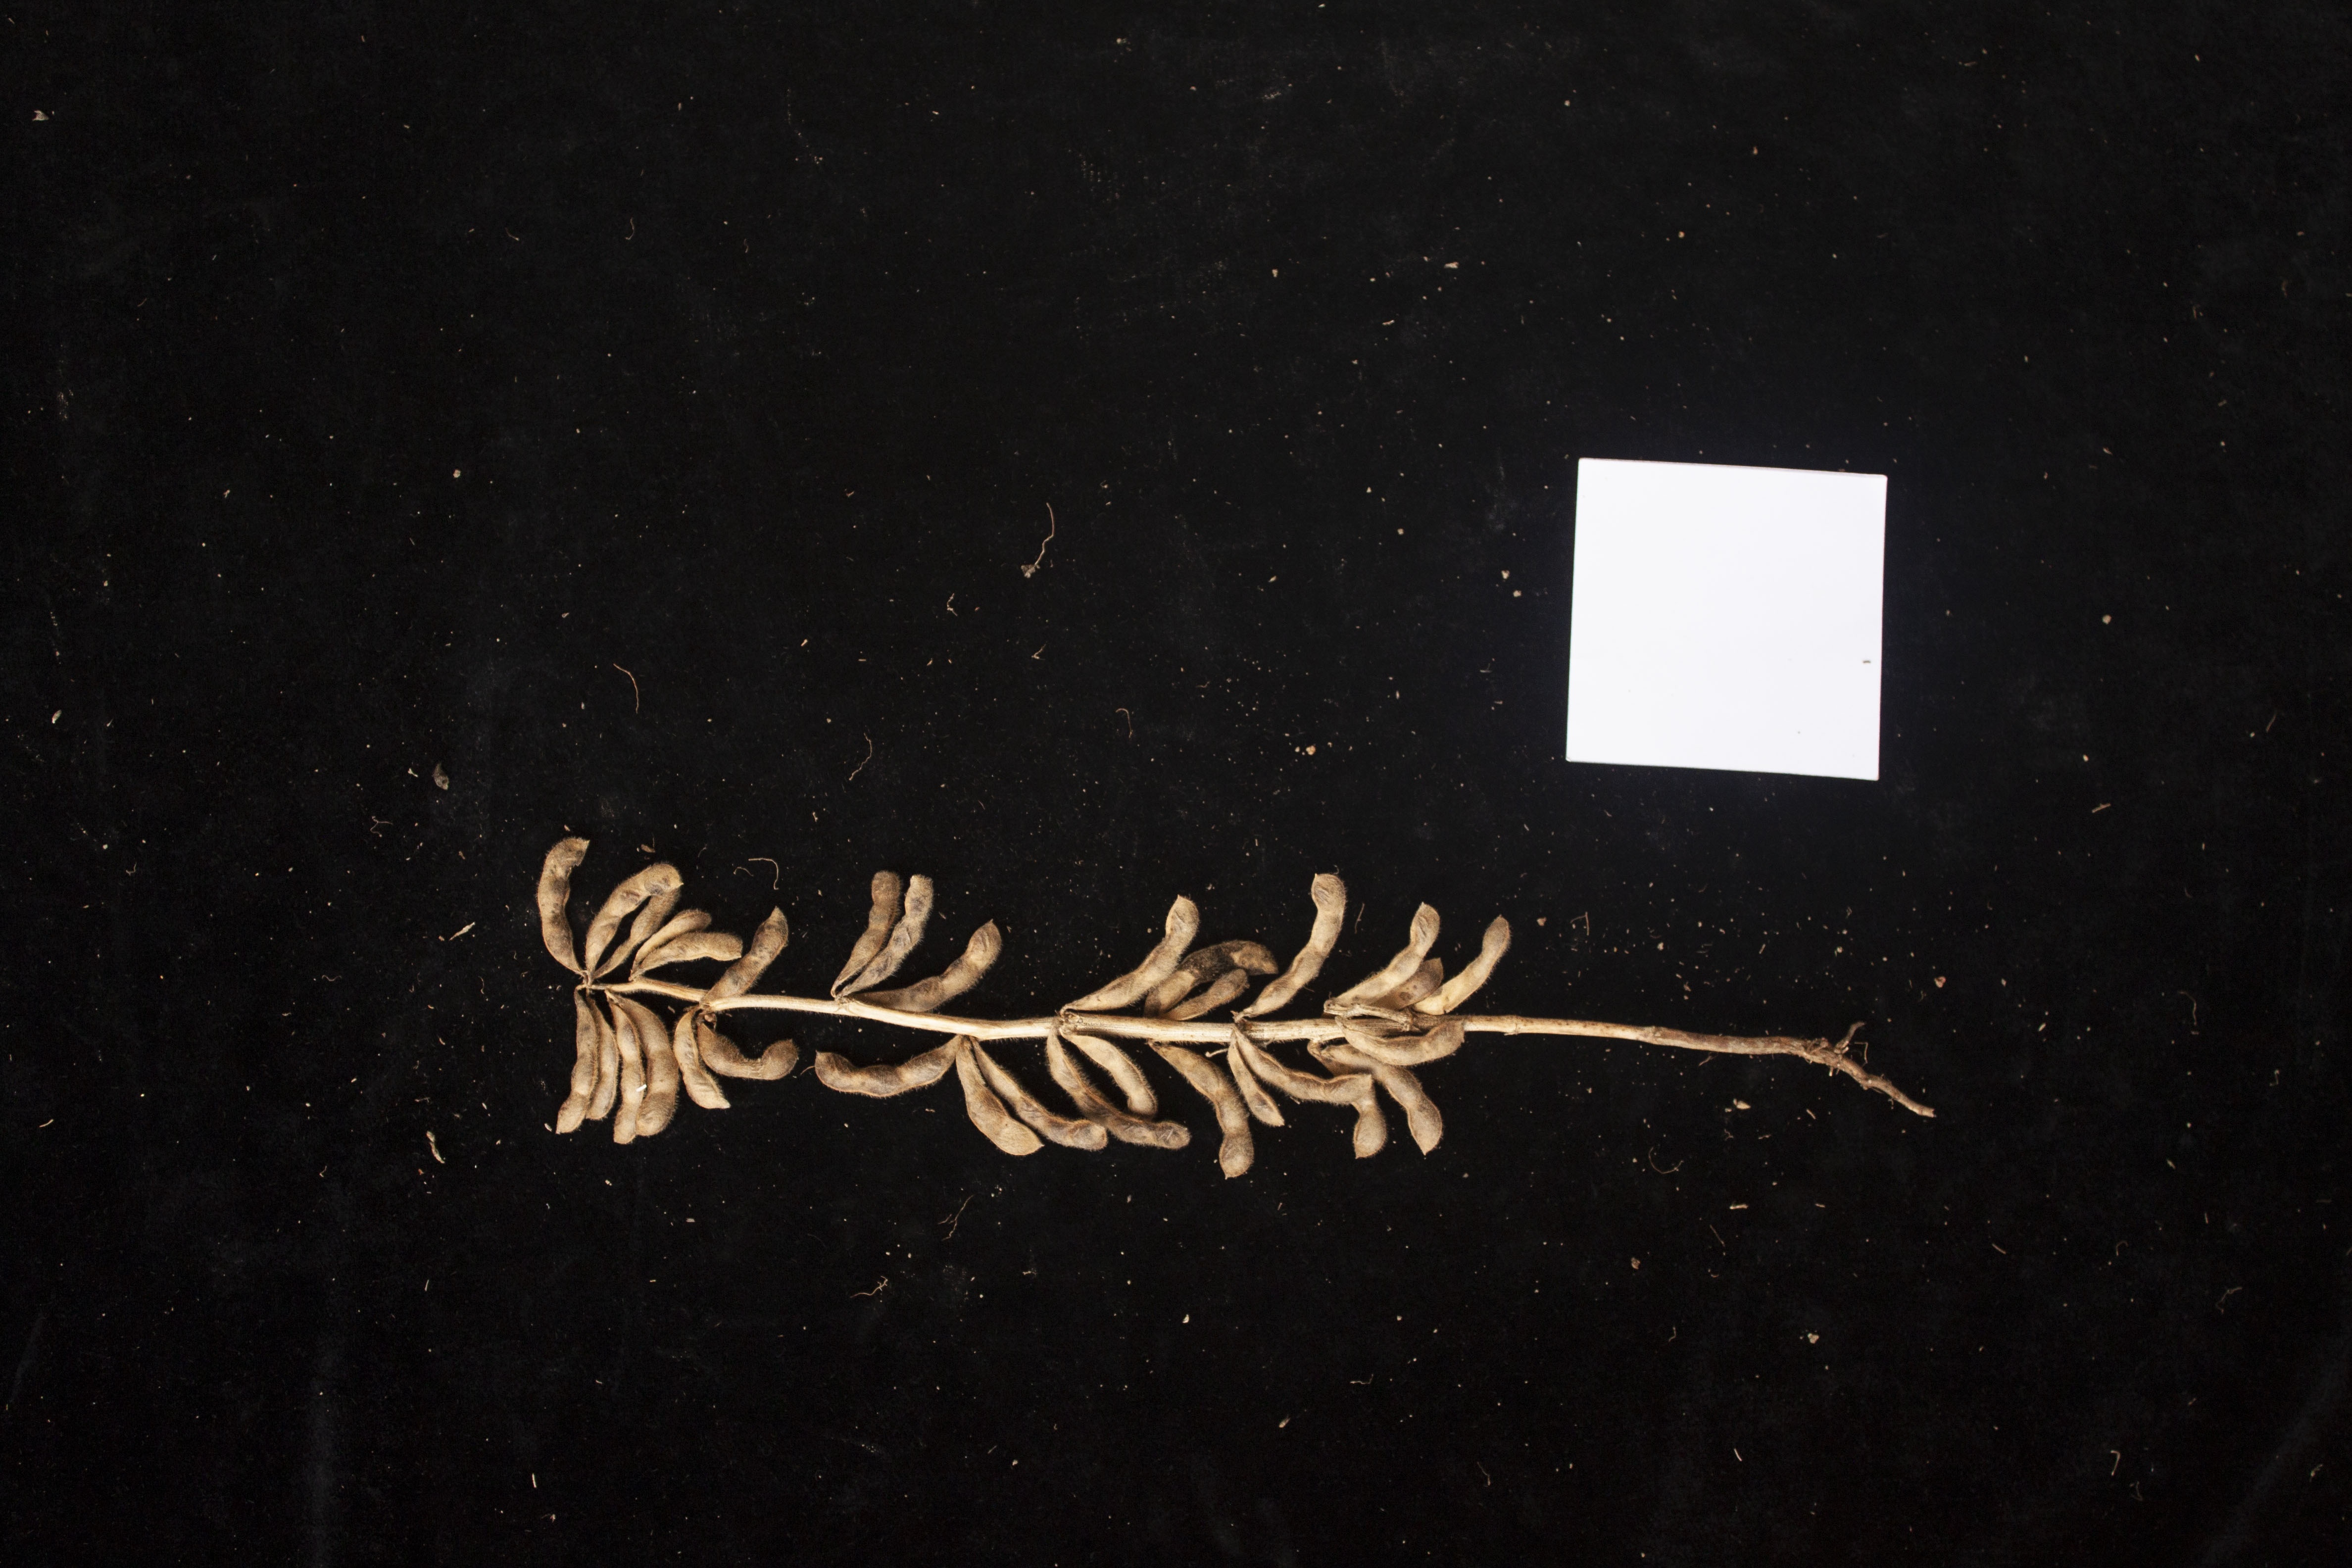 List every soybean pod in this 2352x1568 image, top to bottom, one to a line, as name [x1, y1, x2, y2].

soybean pod [537, 838, 589, 976]
soybean pod [585, 863, 682, 983]
soybean pod [831, 871, 899, 995]
soybean pod [1236, 874, 1345, 1018]
soybean pod [837, 875, 932, 999]
soybean pod [1060, 894, 1199, 1012]
soybean pod [1327, 902, 1444, 1011]
soybean pod [700, 906, 788, 1001]
soybean pod [631, 909, 711, 973]
soybean pod [1410, 915, 1510, 1015]
soybean pod [846, 920, 1002, 1012]
soybean pod [630, 931, 743, 979]
soybean pod [1144, 940, 1277, 1020]
soybean pod [1160, 969, 1248, 1020]
soybean pod [557, 990, 597, 1132]
soybean pod [608, 992, 679, 1135]
soybean pod [586, 995, 619, 1120]
soybean pod [610, 1001, 644, 1143]
soybean pod [672, 1007, 730, 1108]
soybean pod [1337, 1019, 1464, 1065]
soybean pod [698, 1019, 797, 1079]
soybean pod [1236, 1029, 1442, 1158]
soybean pod [1046, 1029, 1189, 1148]
soybean pod [1227, 1030, 1284, 1125]
soybean pod [1059, 1033, 1155, 1121]
soybean pod [814, 1033, 961, 1097]
soybean pod [956, 1036, 1042, 1154]
soybean pod [972, 1036, 1108, 1150]
soybean pod [1149, 1042, 1254, 1177]